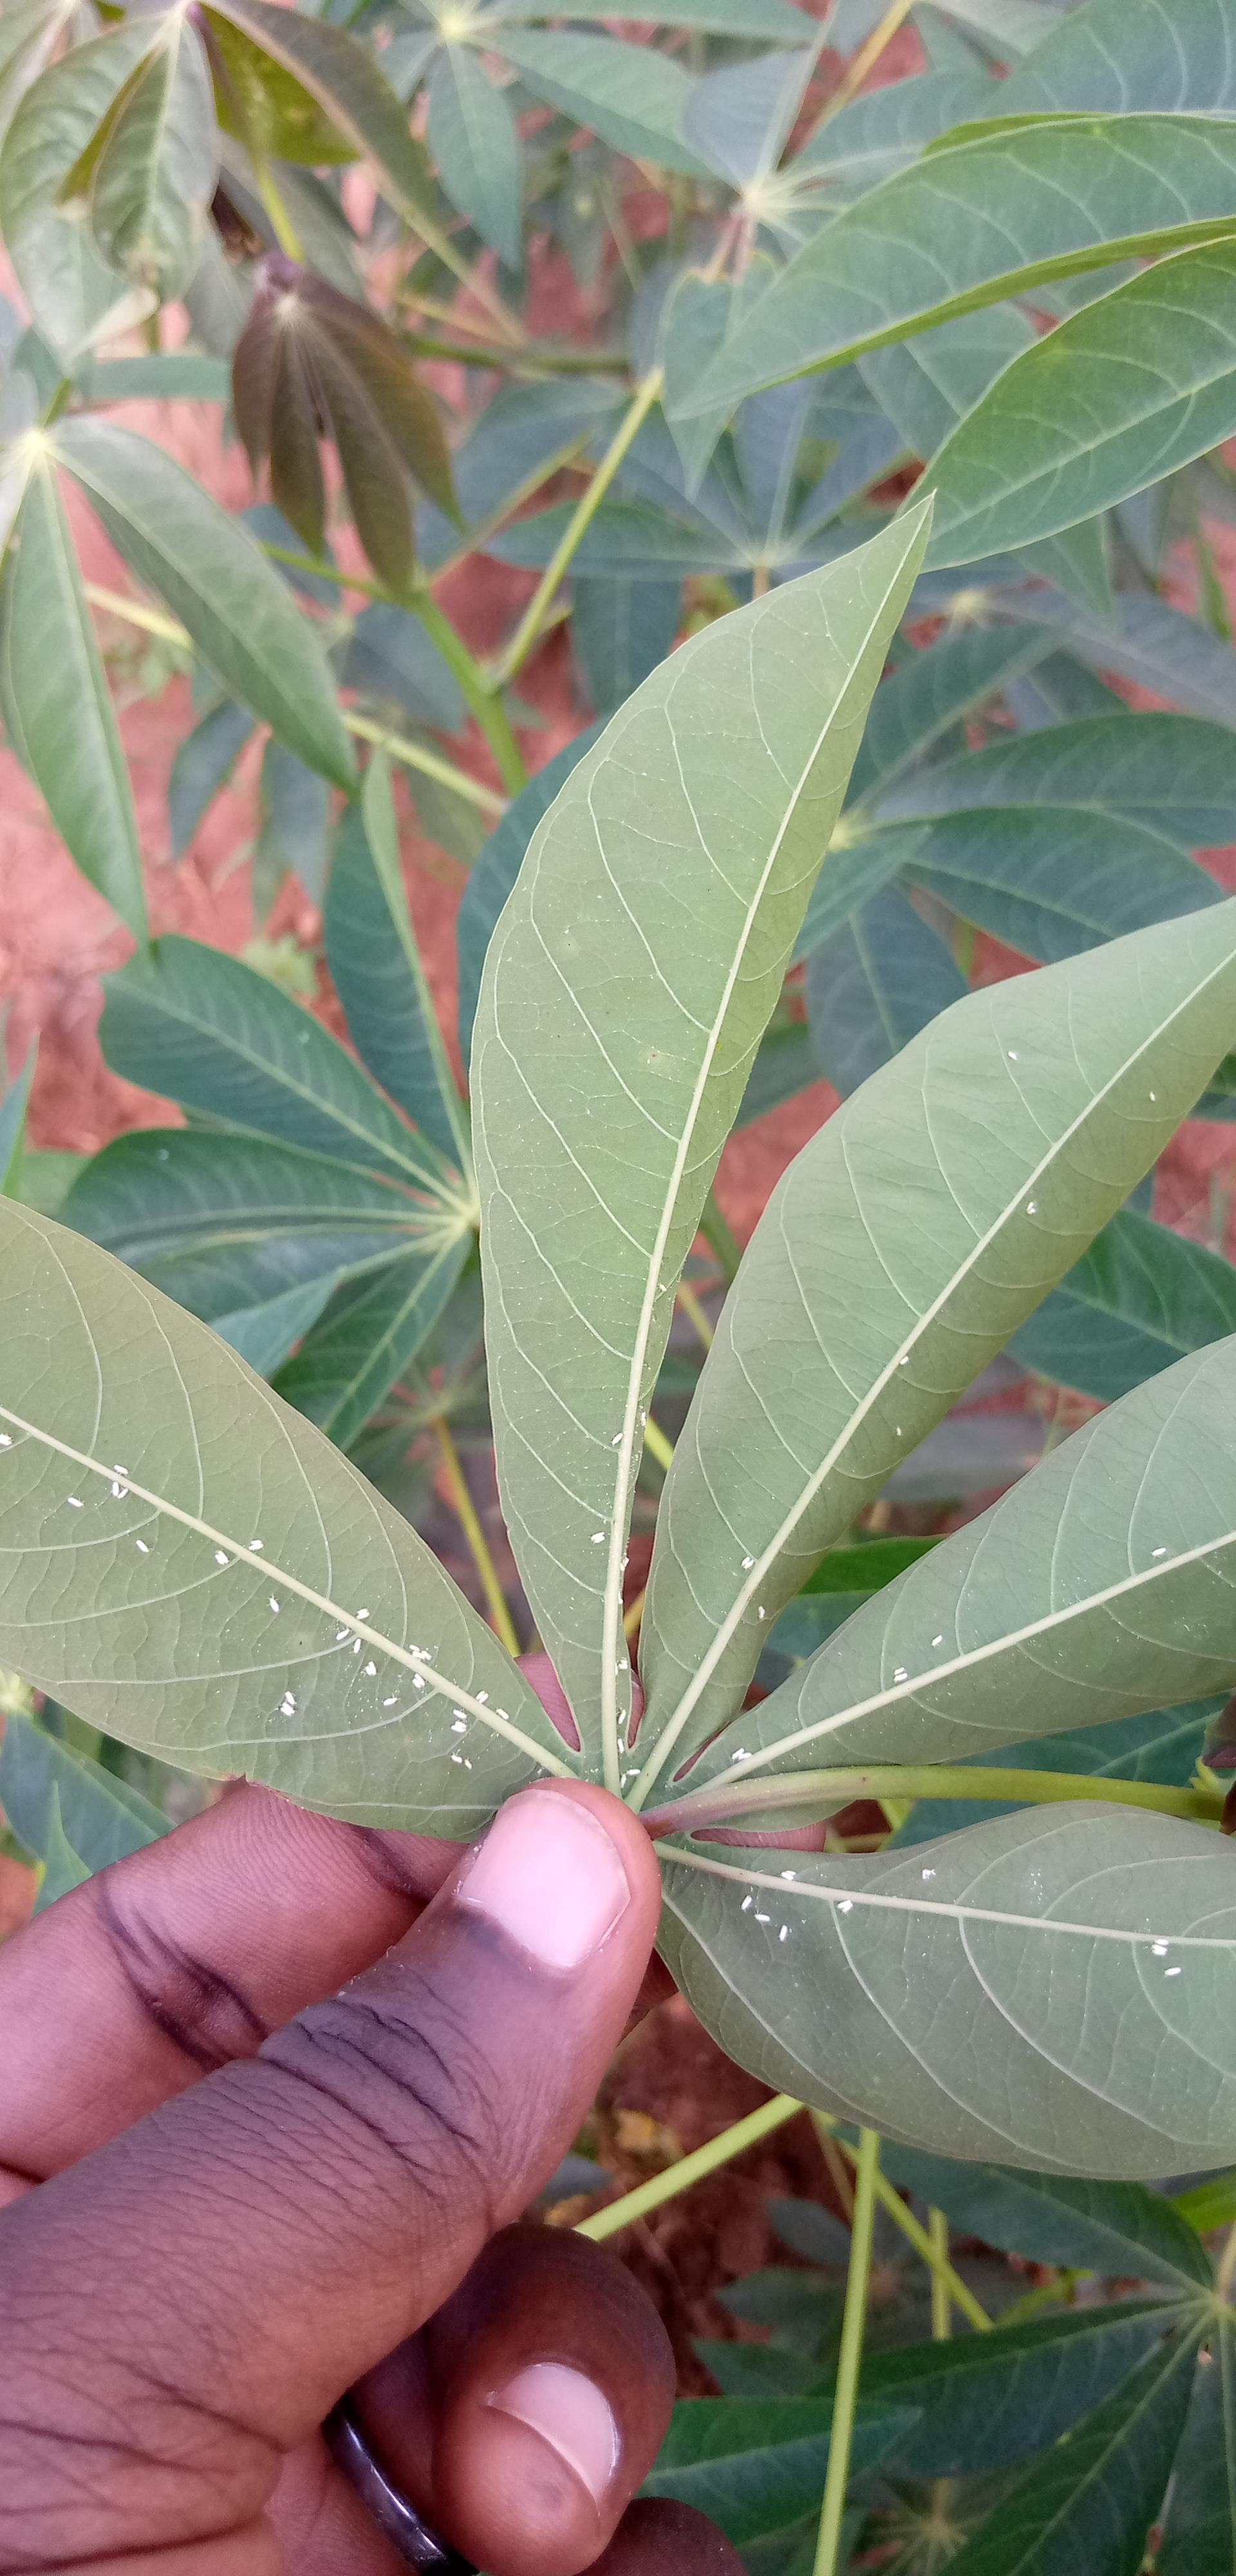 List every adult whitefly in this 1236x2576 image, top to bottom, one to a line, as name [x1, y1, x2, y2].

whitefly [1006, 1049, 1020, 1061]
whitefly [1146, 1090, 1158, 1103]
whitefly [1026, 1200, 1034, 1212]
whitefly [1026, 1207, 1036, 1217]
whitefly [657, 1281, 669, 1294]
whitefly [898, 1354, 910, 1366]
whitefly [640, 1410, 646, 1418]
whitefly [640, 1417, 648, 1427]
whitefly [894, 1425, 904, 1438]
whitefly [610, 1432, 624, 1447]
whitefly [1, 1434, 13, 1441]
whitefly [1, 1439, 14, 1448]
whitefly [113, 1464, 129, 1475]
whitefly [111, 1479, 120, 1497]
whitefly [117, 1487, 129, 1499]
whitefly [66, 1495, 85, 1508]
whitefly [590, 1531, 606, 1541]
whitefly [594, 1535, 606, 1545]
whitefly [135, 1537, 152, 1556]
whitefly [247, 1538, 263, 1544]
whitefly [248, 1545, 266, 1552]
whitefly [1149, 1546, 1168, 1558]
whitefly [217, 1549, 230, 1566]
whitefly [214, 1554, 225, 1566]
whitefly [740, 1555, 751, 1567]
whitefly [623, 1556, 630, 1567]
whitefly [744, 1558, 755, 1569]
whitefly [619, 1562, 625, 1573]
whitefly [267, 1596, 281, 1614]
whitefly [756, 1603, 766, 1622]
whitefly [357, 1607, 370, 1615]
whitefly [355, 1611, 370, 1620]
whitefly [333, 1625, 353, 1640]
whitefly [929, 1633, 944, 1649]
whitefly [351, 1636, 364, 1655]
whitefly [407, 1643, 422, 1652]
whitefly [421, 1649, 435, 1662]
whitefly [411, 1651, 424, 1660]
whitefly [619, 1658, 630, 1665]
whitefly [368, 1660, 380, 1678]
whitefly [617, 1664, 630, 1671]
whitefly [364, 1665, 372, 1676]
whitefly [894, 1666, 906, 1676]
whitefly [892, 1672, 908, 1684]
whitefly [414, 1672, 427, 1686]
whitefly [411, 1677, 422, 1689]
whitefly [474, 1689, 486, 1700]
whitefly [285, 1689, 297, 1706]
whitefly [480, 1692, 490, 1703]
whitefly [379, 1694, 398, 1706]
whitefly [281, 1700, 298, 1714]
whitefly [279, 1706, 292, 1718]
whitefly [451, 1707, 468, 1720]
whitefly [494, 1707, 510, 1721]
whitefly [615, 1707, 626, 1728]
whitefly [453, 1719, 467, 1730]
whitefly [449, 1725, 467, 1734]
whitefly [615, 1737, 627, 1756]
whitefly [729, 1747, 745, 1761]
whitefly [738, 1751, 754, 1762]
whitefly [449, 1752, 463, 1765]
whitefly [464, 1757, 474, 1770]
whitefly [624, 1768, 643, 1776]
whitefly [621, 1772, 627, 1792]
whitefly [919, 1866, 936, 1882]
whitefly [784, 1870, 799, 1877]
whitefly [780, 1871, 795, 1882]
whitefly [739, 1893, 753, 1911]
whitefly [836, 1899, 852, 1911]
whitefly [841, 1903, 855, 1914]
whitefly [752, 1911, 772, 1923]
whitefly [776, 1922, 789, 1945]
whitefly [1152, 1937, 1170, 1946]
whitefly [1149, 1944, 1168, 1951]
whitefly [1151, 1948, 1167, 1956]
whitefly [1161, 1964, 1187, 1978]